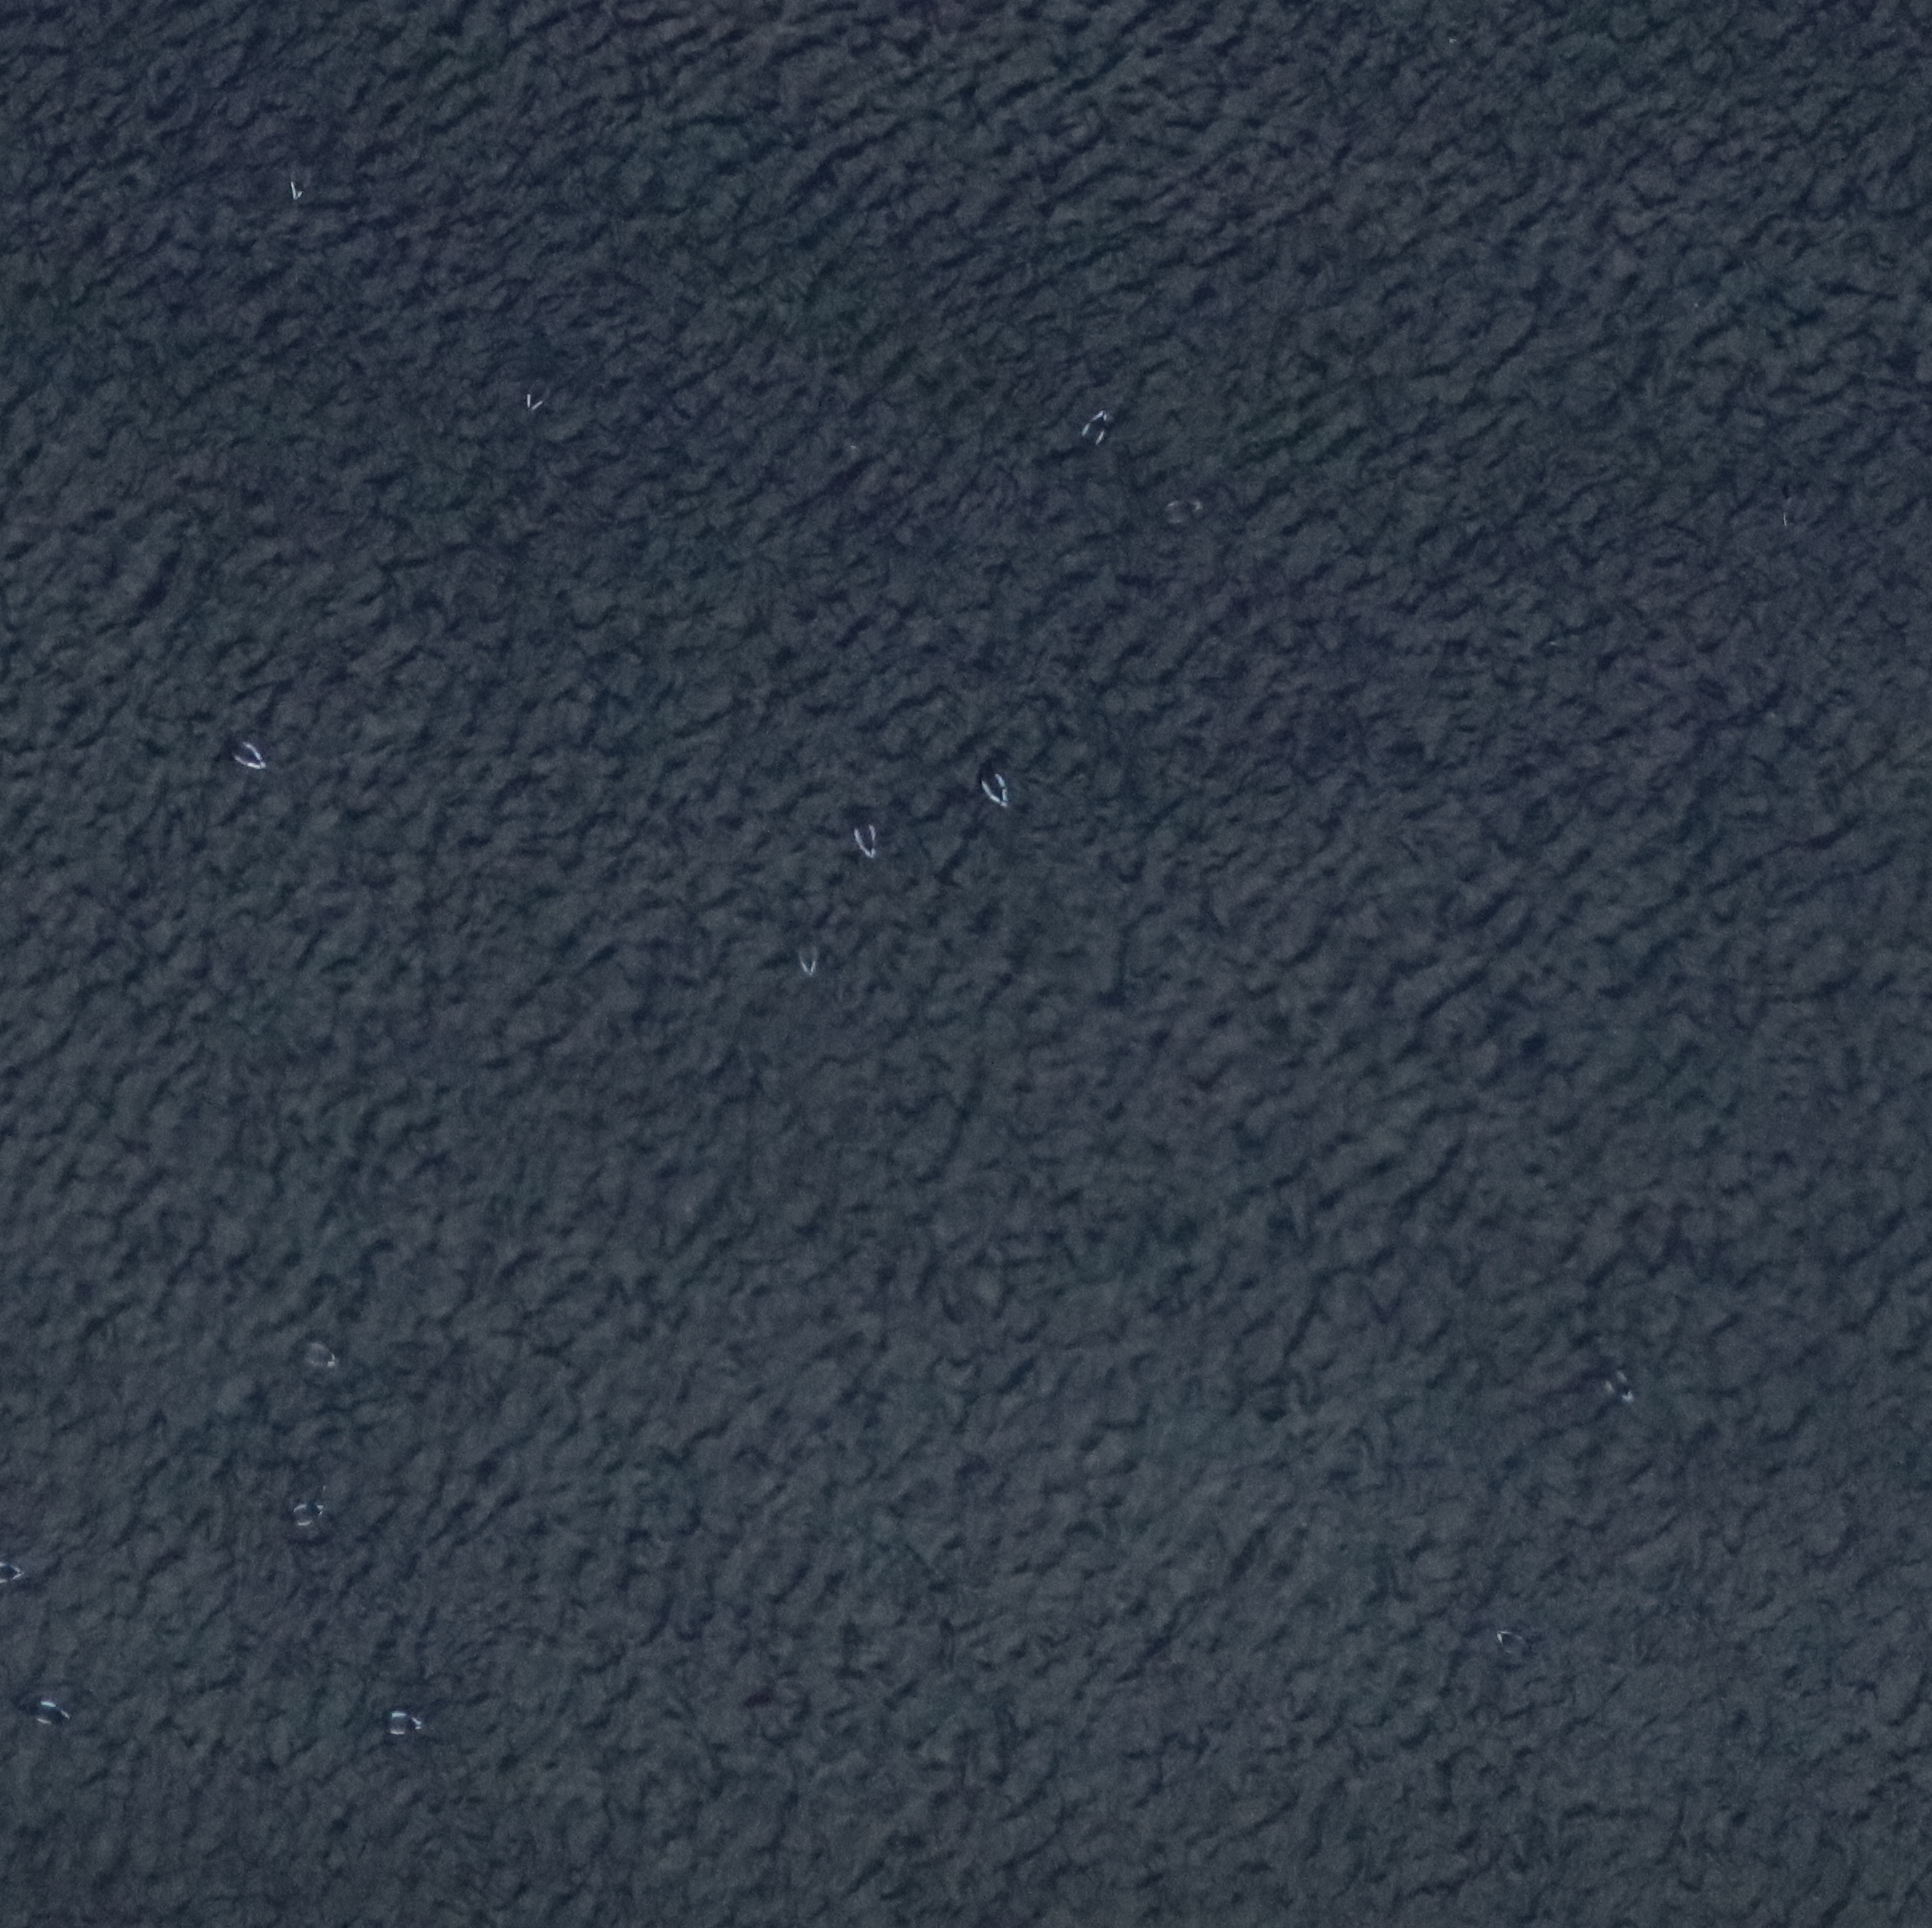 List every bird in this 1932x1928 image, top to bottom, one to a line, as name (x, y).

brant (300, 175)
brant (538, 392)
brant (1092, 432)
brant (1174, 511)
brant (246, 755)
brant (995, 786)
brant (865, 838)
brant (805, 955)
brant (314, 1354)
brant (1618, 1380)
brant (304, 1511)
brant (1, 1572)
brant (1512, 1643)
brant (47, 1710)
brant (401, 1723)